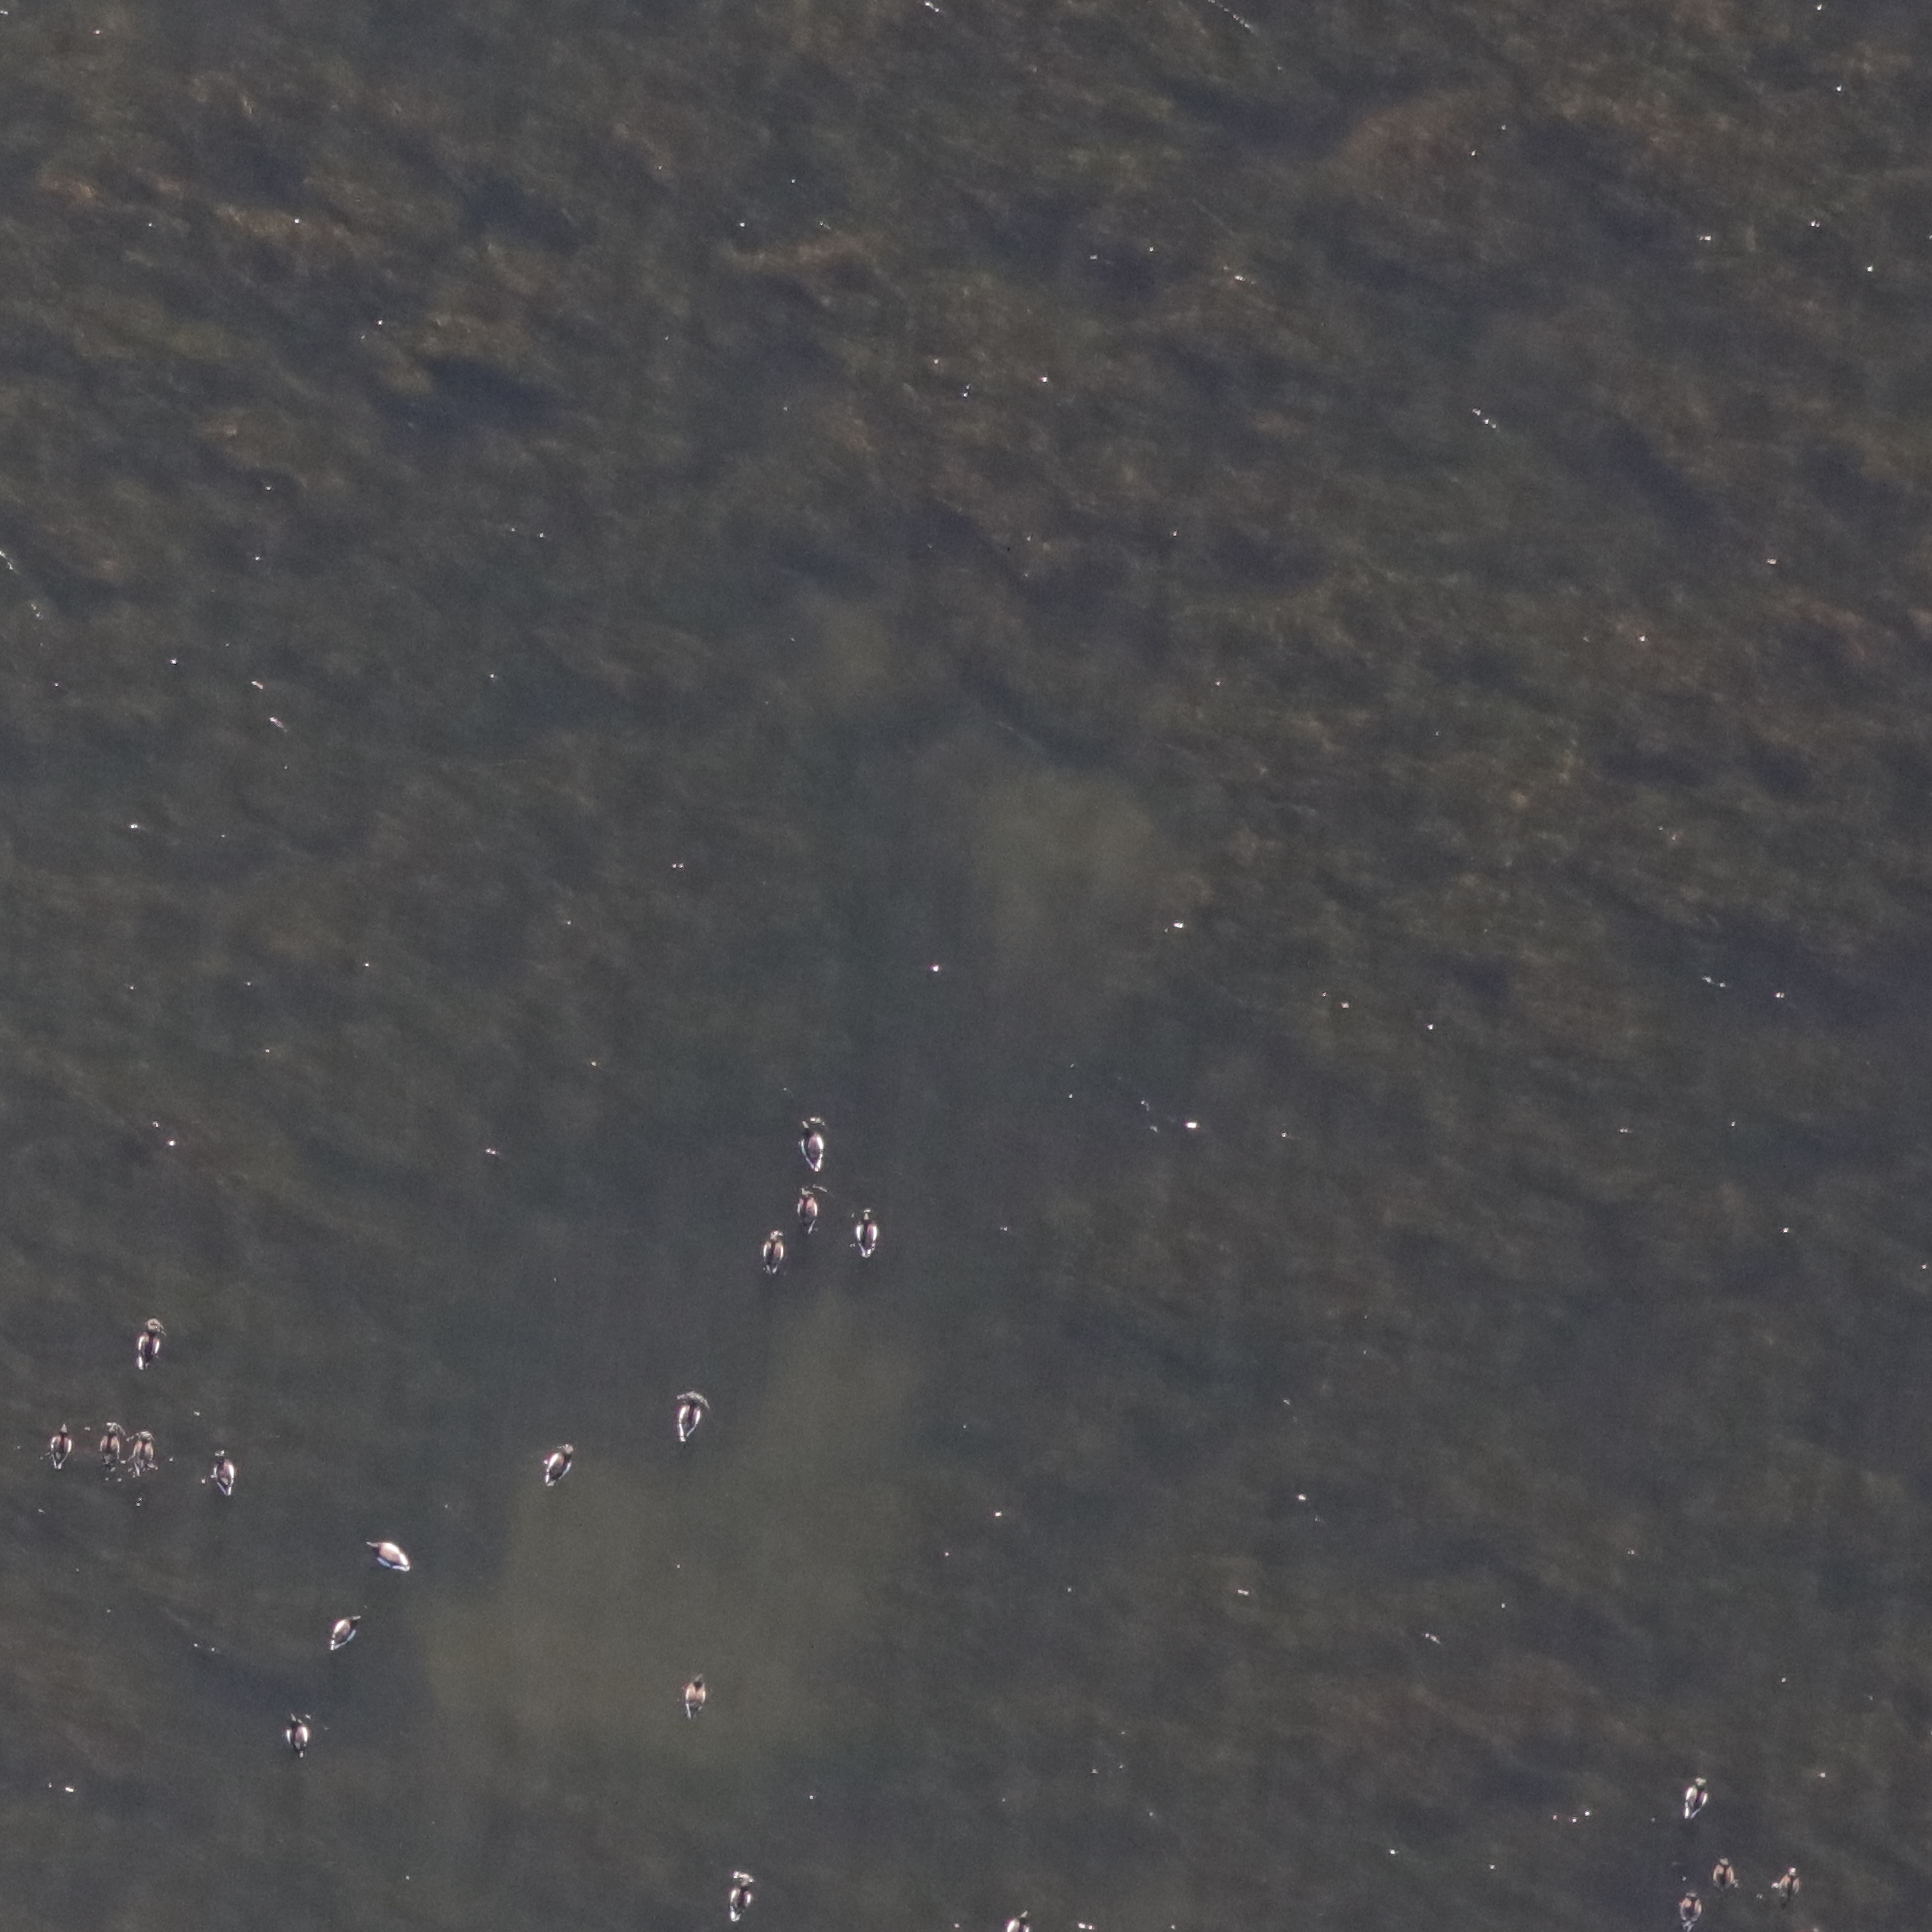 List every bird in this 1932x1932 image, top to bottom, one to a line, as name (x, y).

brant (814, 1145)
brant (810, 1206)
brant (866, 1233)
brant (774, 1251)
brant (149, 1343)
brant (689, 1417)
brant (58, 1445)
brant (111, 1448)
brant (147, 1448)
brant (559, 1467)
brant (226, 1475)
brant (391, 1556)
brant (343, 1632)
brant (695, 1695)
brant (299, 1734)
brant (1695, 1799)
brant (1723, 1874)
brant (1790, 1888)
brant (740, 1895)
brant (1686, 1909)